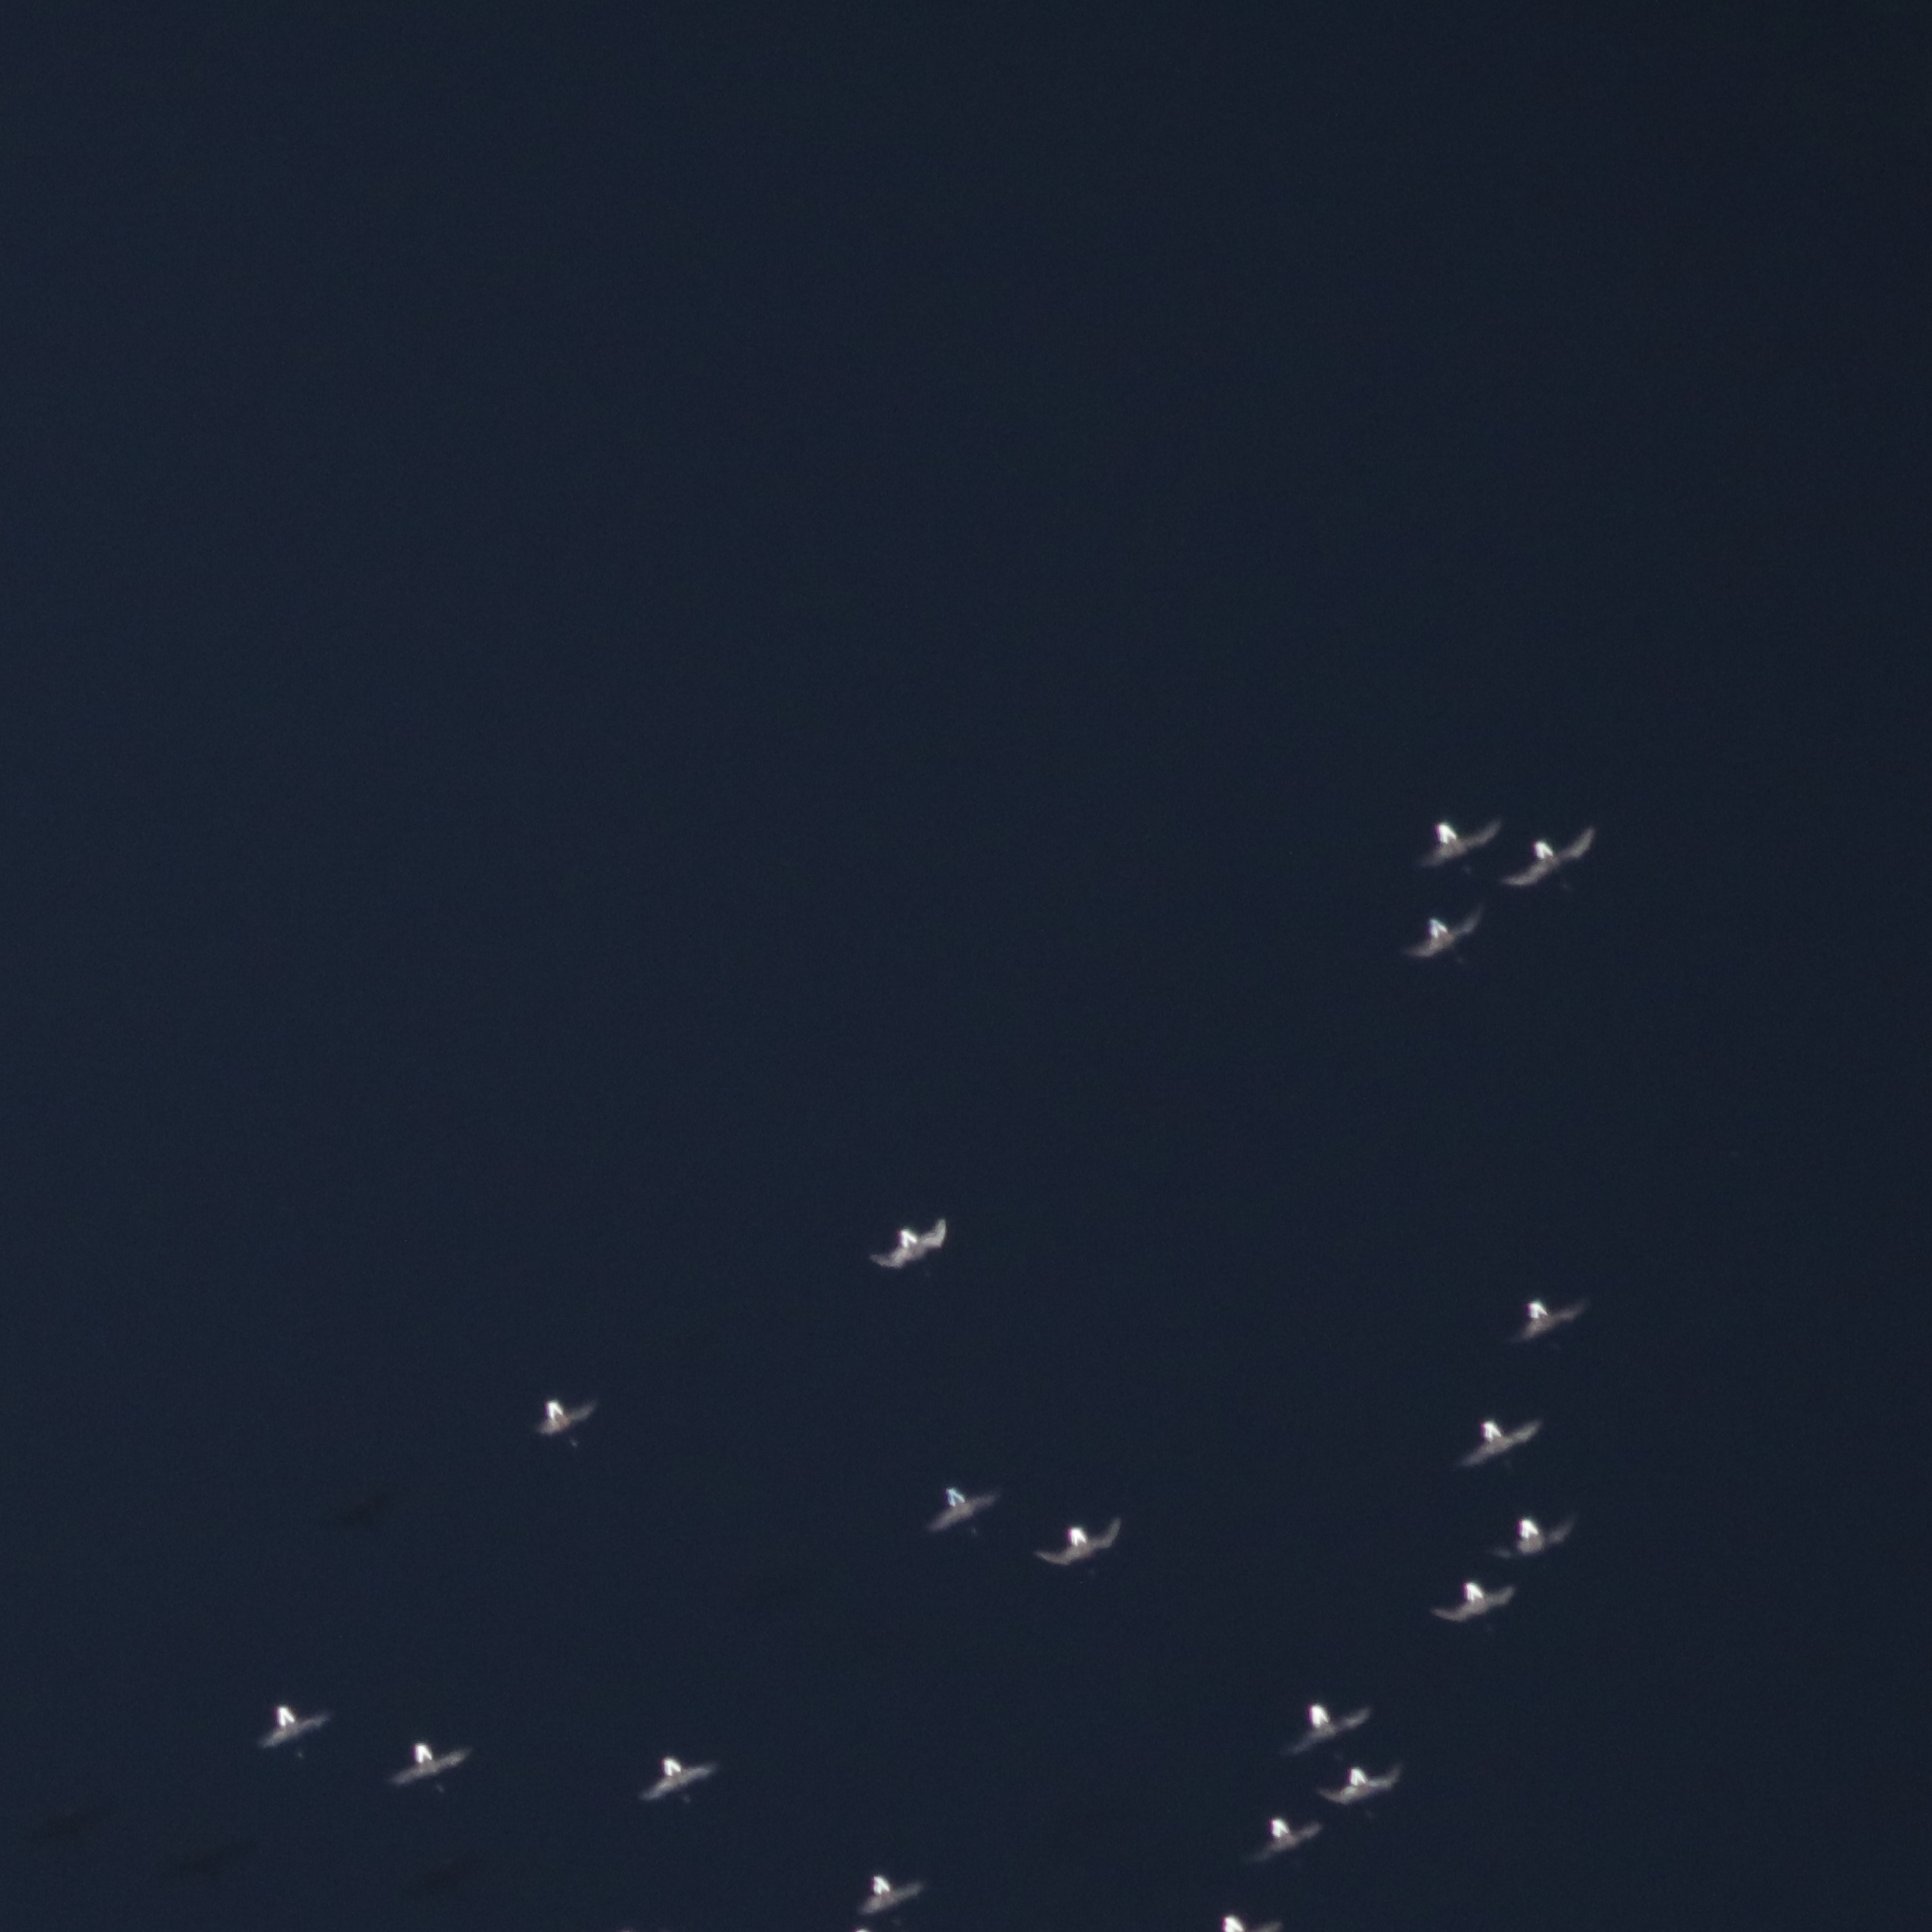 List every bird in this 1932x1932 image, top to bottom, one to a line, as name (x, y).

brant (1455, 851)
brant (1553, 862)
brant (1444, 945)
brant (916, 1236)
brant (1543, 1321)
brant (555, 1427)
brant (1499, 1445)
brant (961, 1511)
brant (1533, 1541)
brant (1080, 1552)
brant (1475, 1597)
brant (1329, 1722)
brant (287, 1726)
brant (431, 1761)
brant (683, 1775)
brant (1362, 1797)
brant (1287, 1844)
brant (892, 1893)